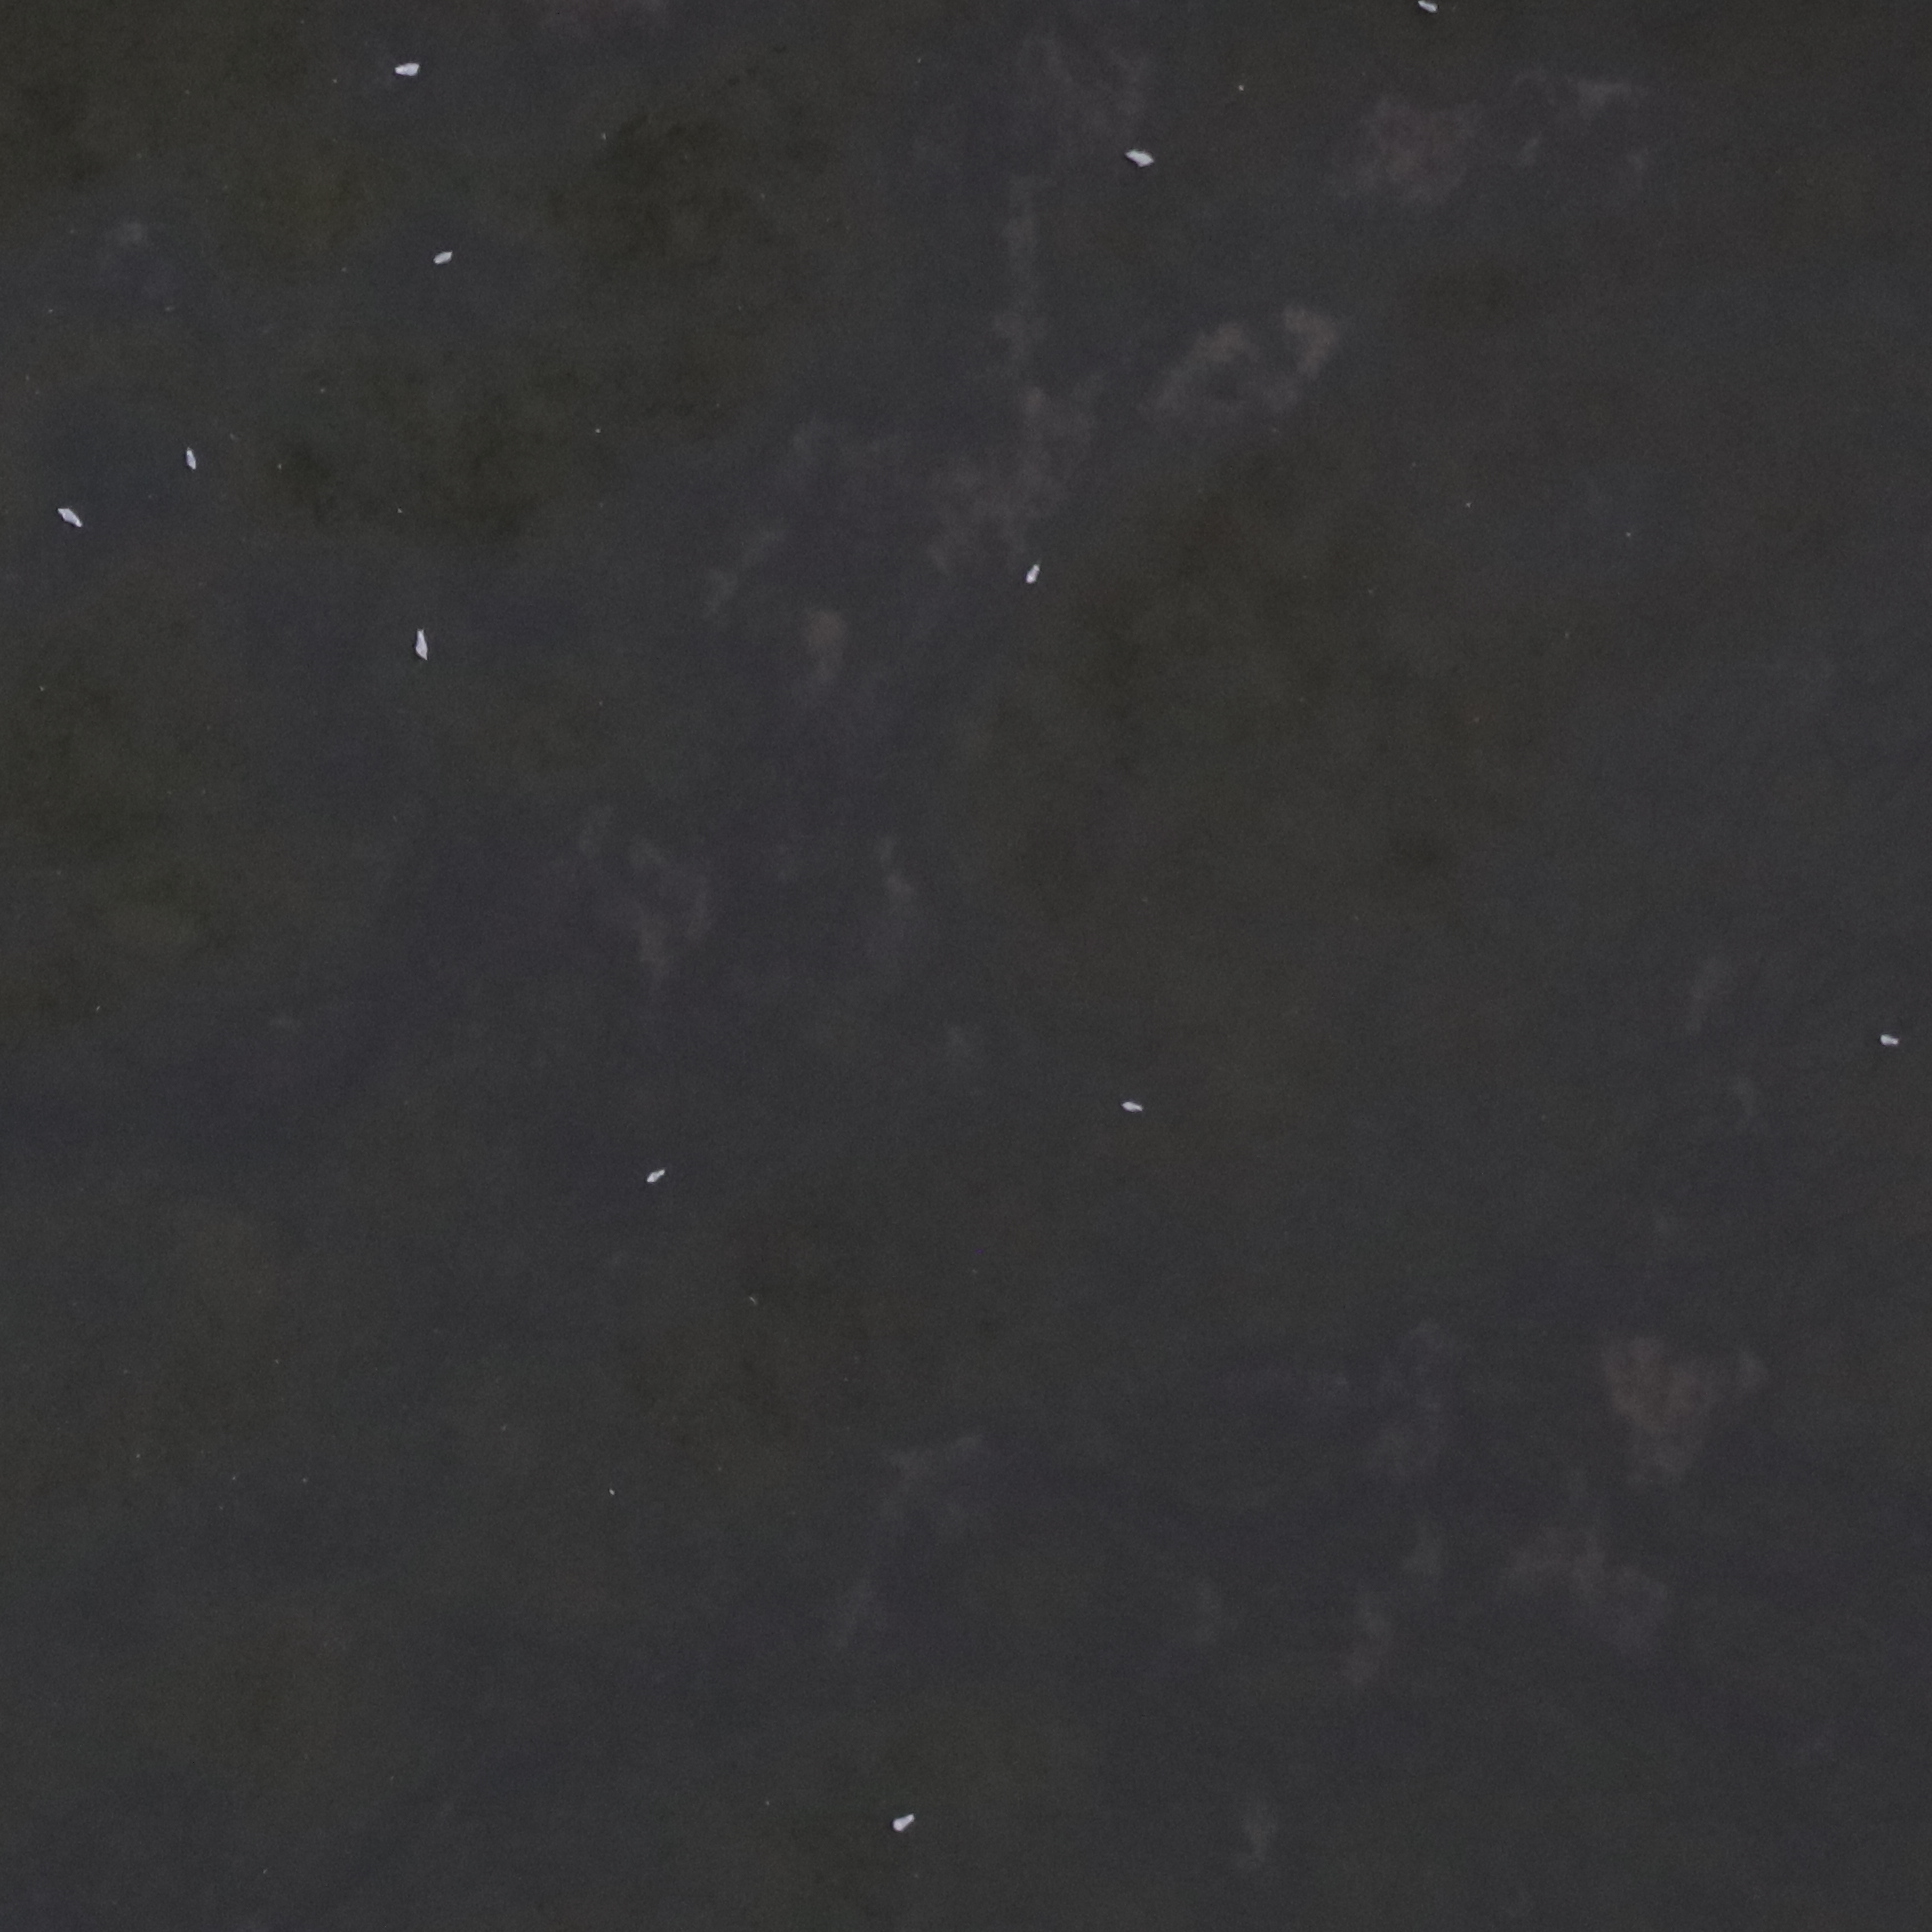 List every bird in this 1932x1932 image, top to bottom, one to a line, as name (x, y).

gull (1425, 5)
gull (407, 68)
gull (1143, 156)
gull (443, 258)
gull (191, 460)
gull (69, 517)
gull (1033, 569)
gull (422, 649)
gull (1889, 1040)
gull (1133, 1107)
gull (655, 1175)
gull (904, 1822)